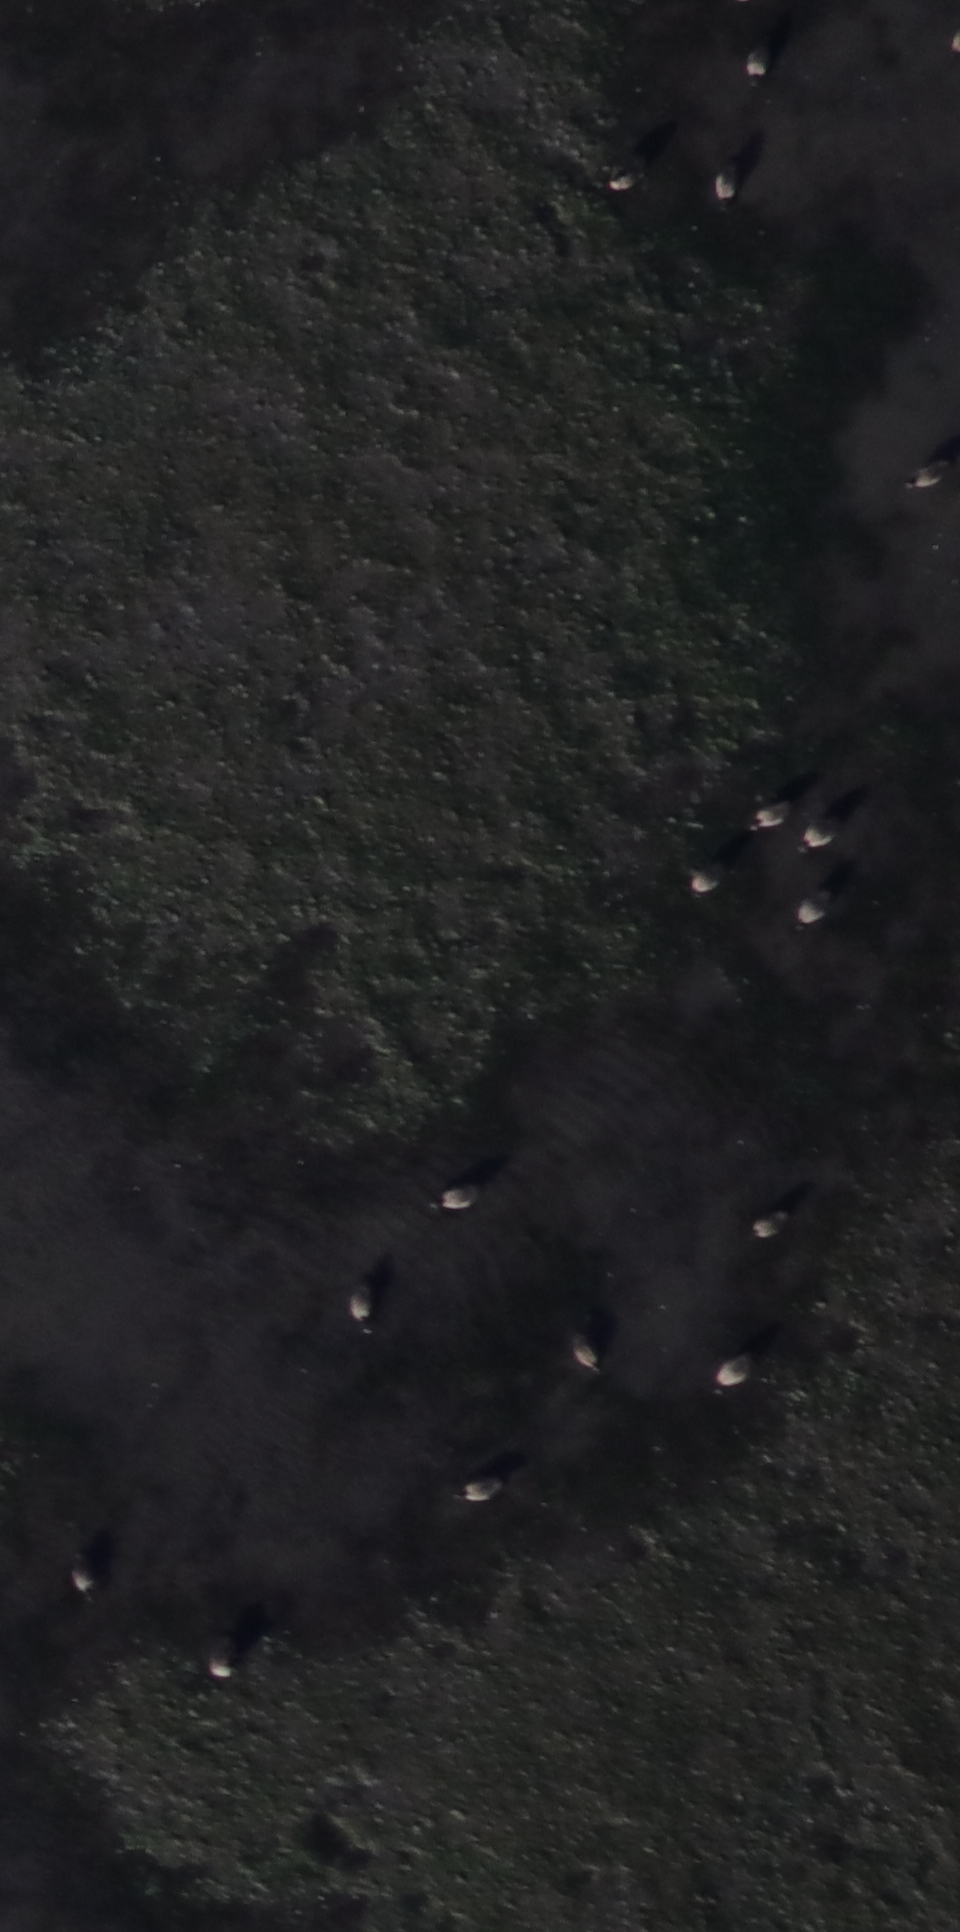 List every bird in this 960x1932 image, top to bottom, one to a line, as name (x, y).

Canada goose (752, 61)
Canada goose (626, 171)
Canada goose (720, 185)
Canada goose (932, 473)
Canada goose (770, 814)
Canada goose (820, 834)
Canada goose (709, 880)
Canada goose (812, 910)
Canada goose (459, 1197)
Canada goose (769, 1227)
Canada goose (361, 1303)
Canada goose (585, 1354)
Canada goose (731, 1368)
Canada goose (482, 1489)
Canada goose (80, 1572)
Canada goose (223, 1658)